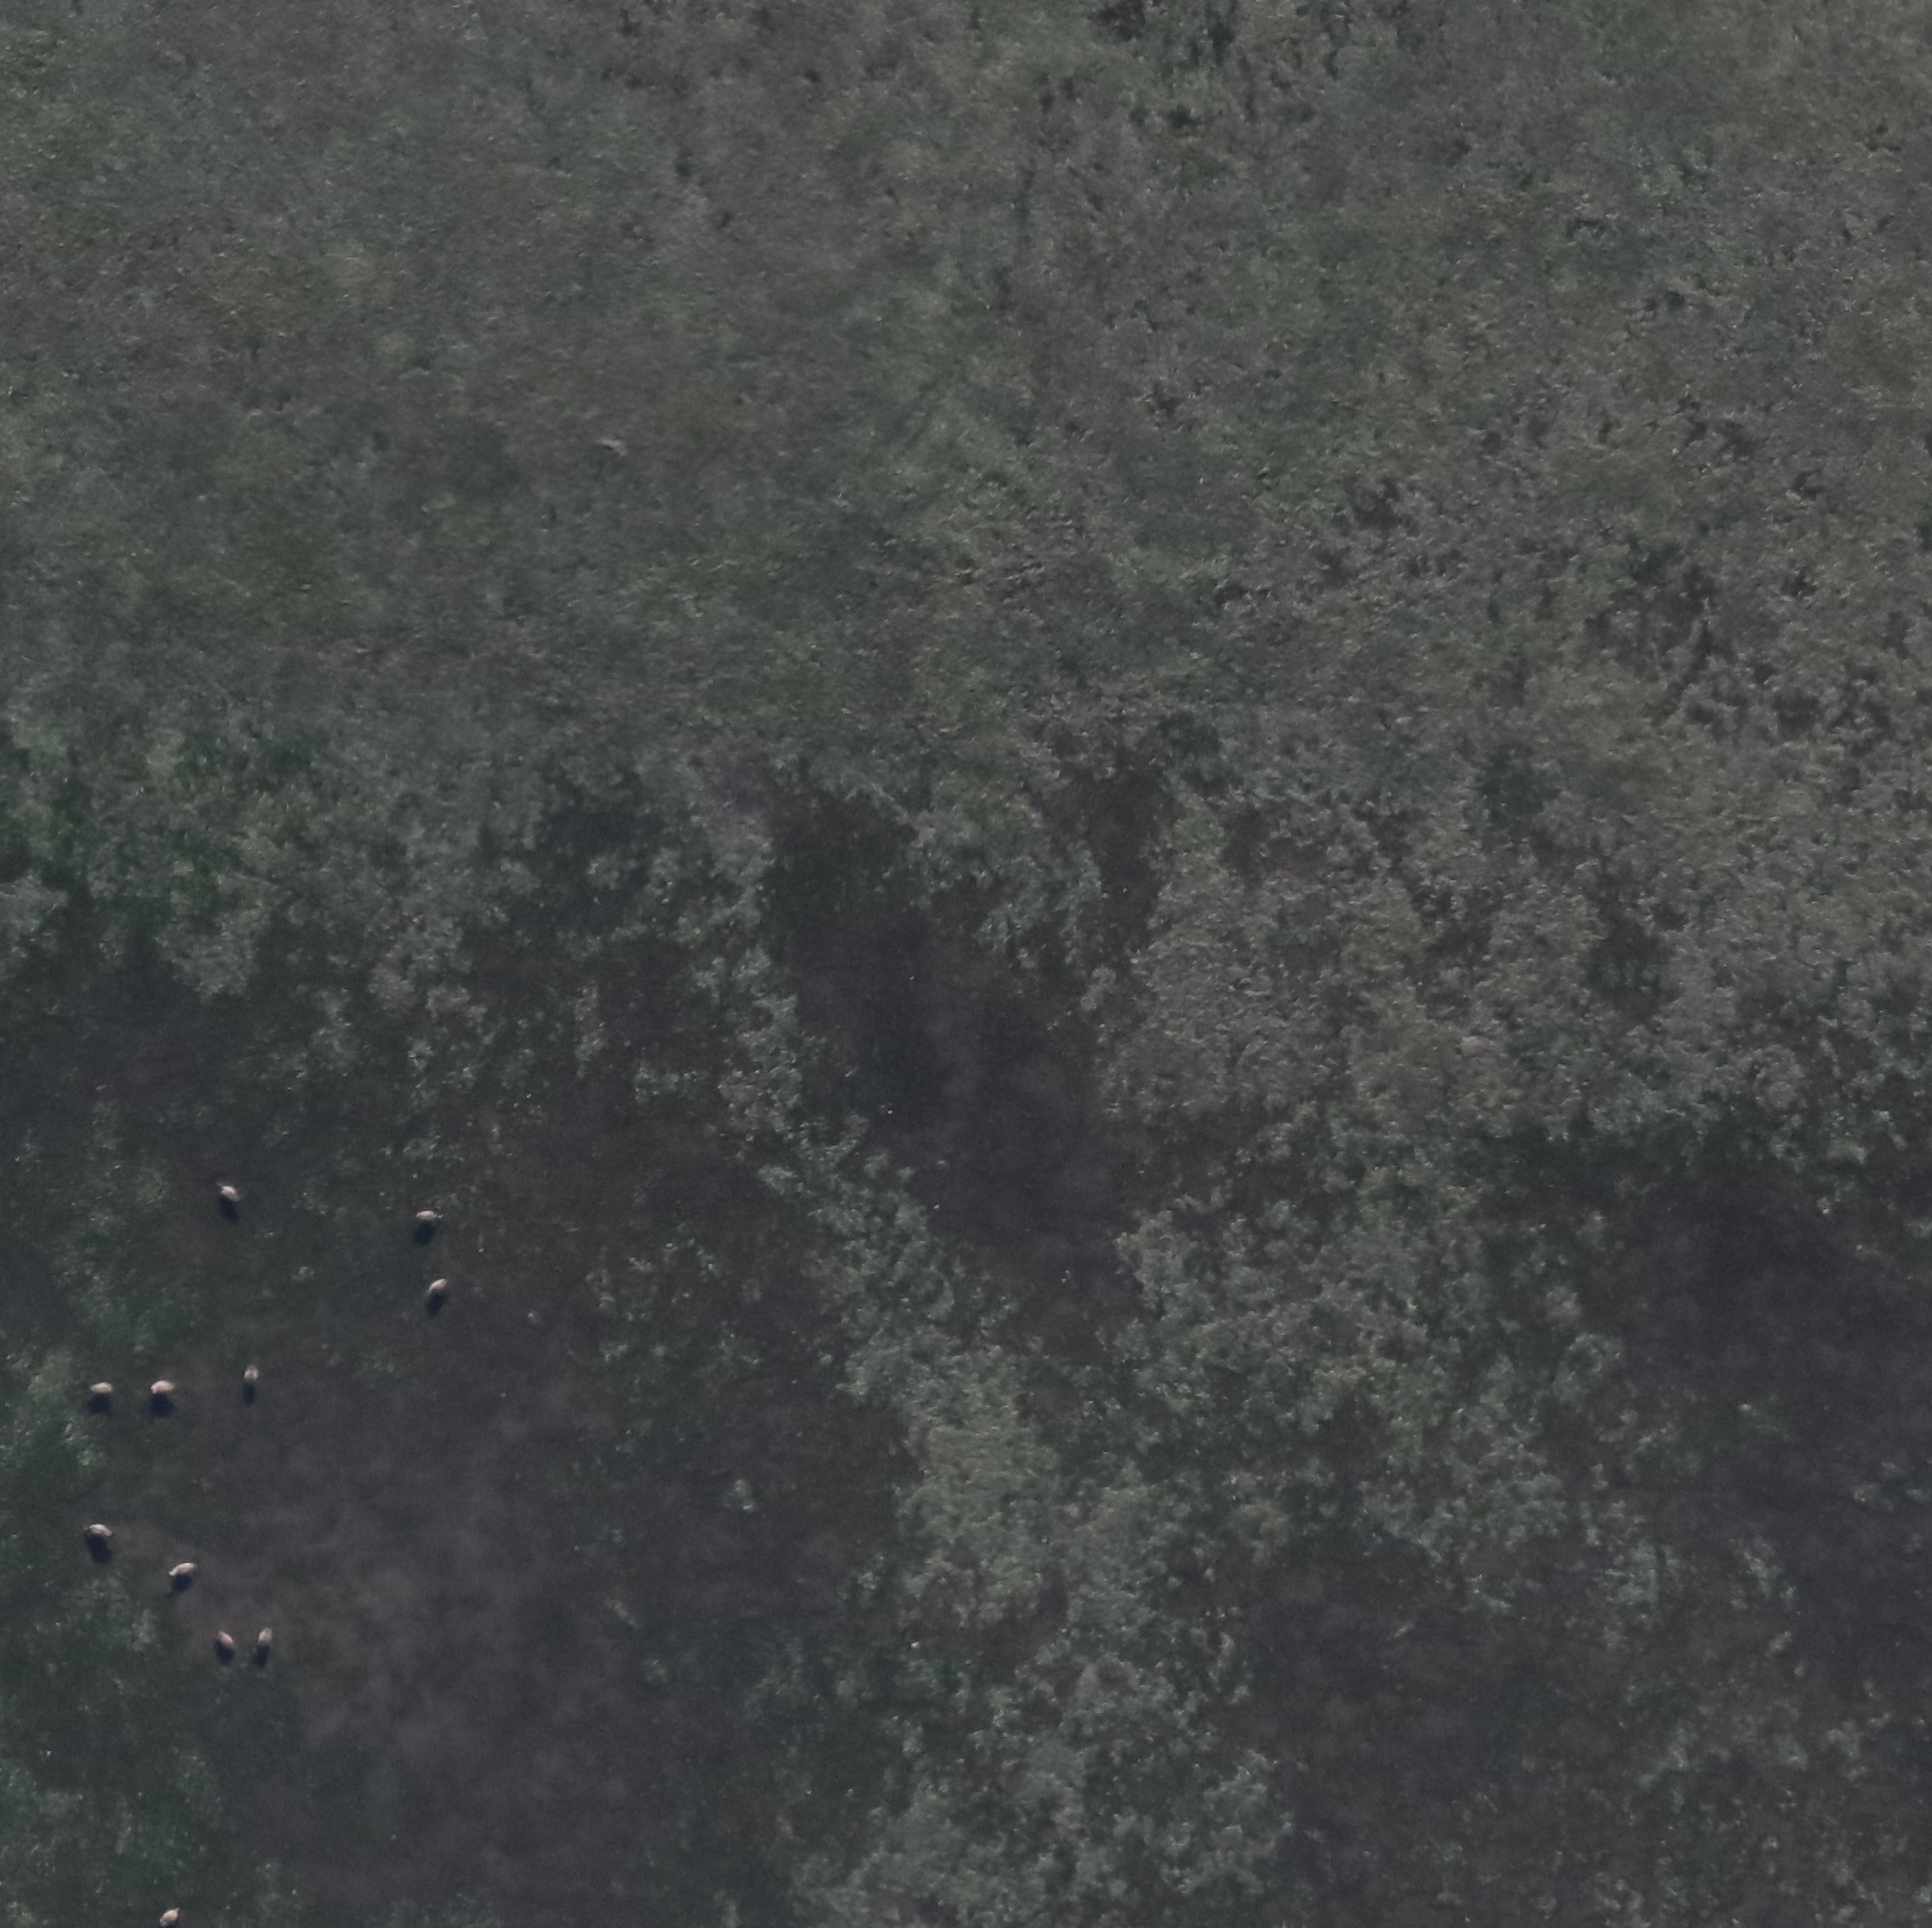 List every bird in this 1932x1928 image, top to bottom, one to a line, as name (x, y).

Canada goose (225, 1193)
Canada goose (430, 1216)
Canada goose (438, 1289)
Canada goose (250, 1370)
Canada goose (103, 1390)
Canada goose (165, 1391)
Canada goose (101, 1533)
Canada goose (183, 1571)
Canada goose (265, 1637)
Canada goose (225, 1642)
Canada goose (170, 1918)